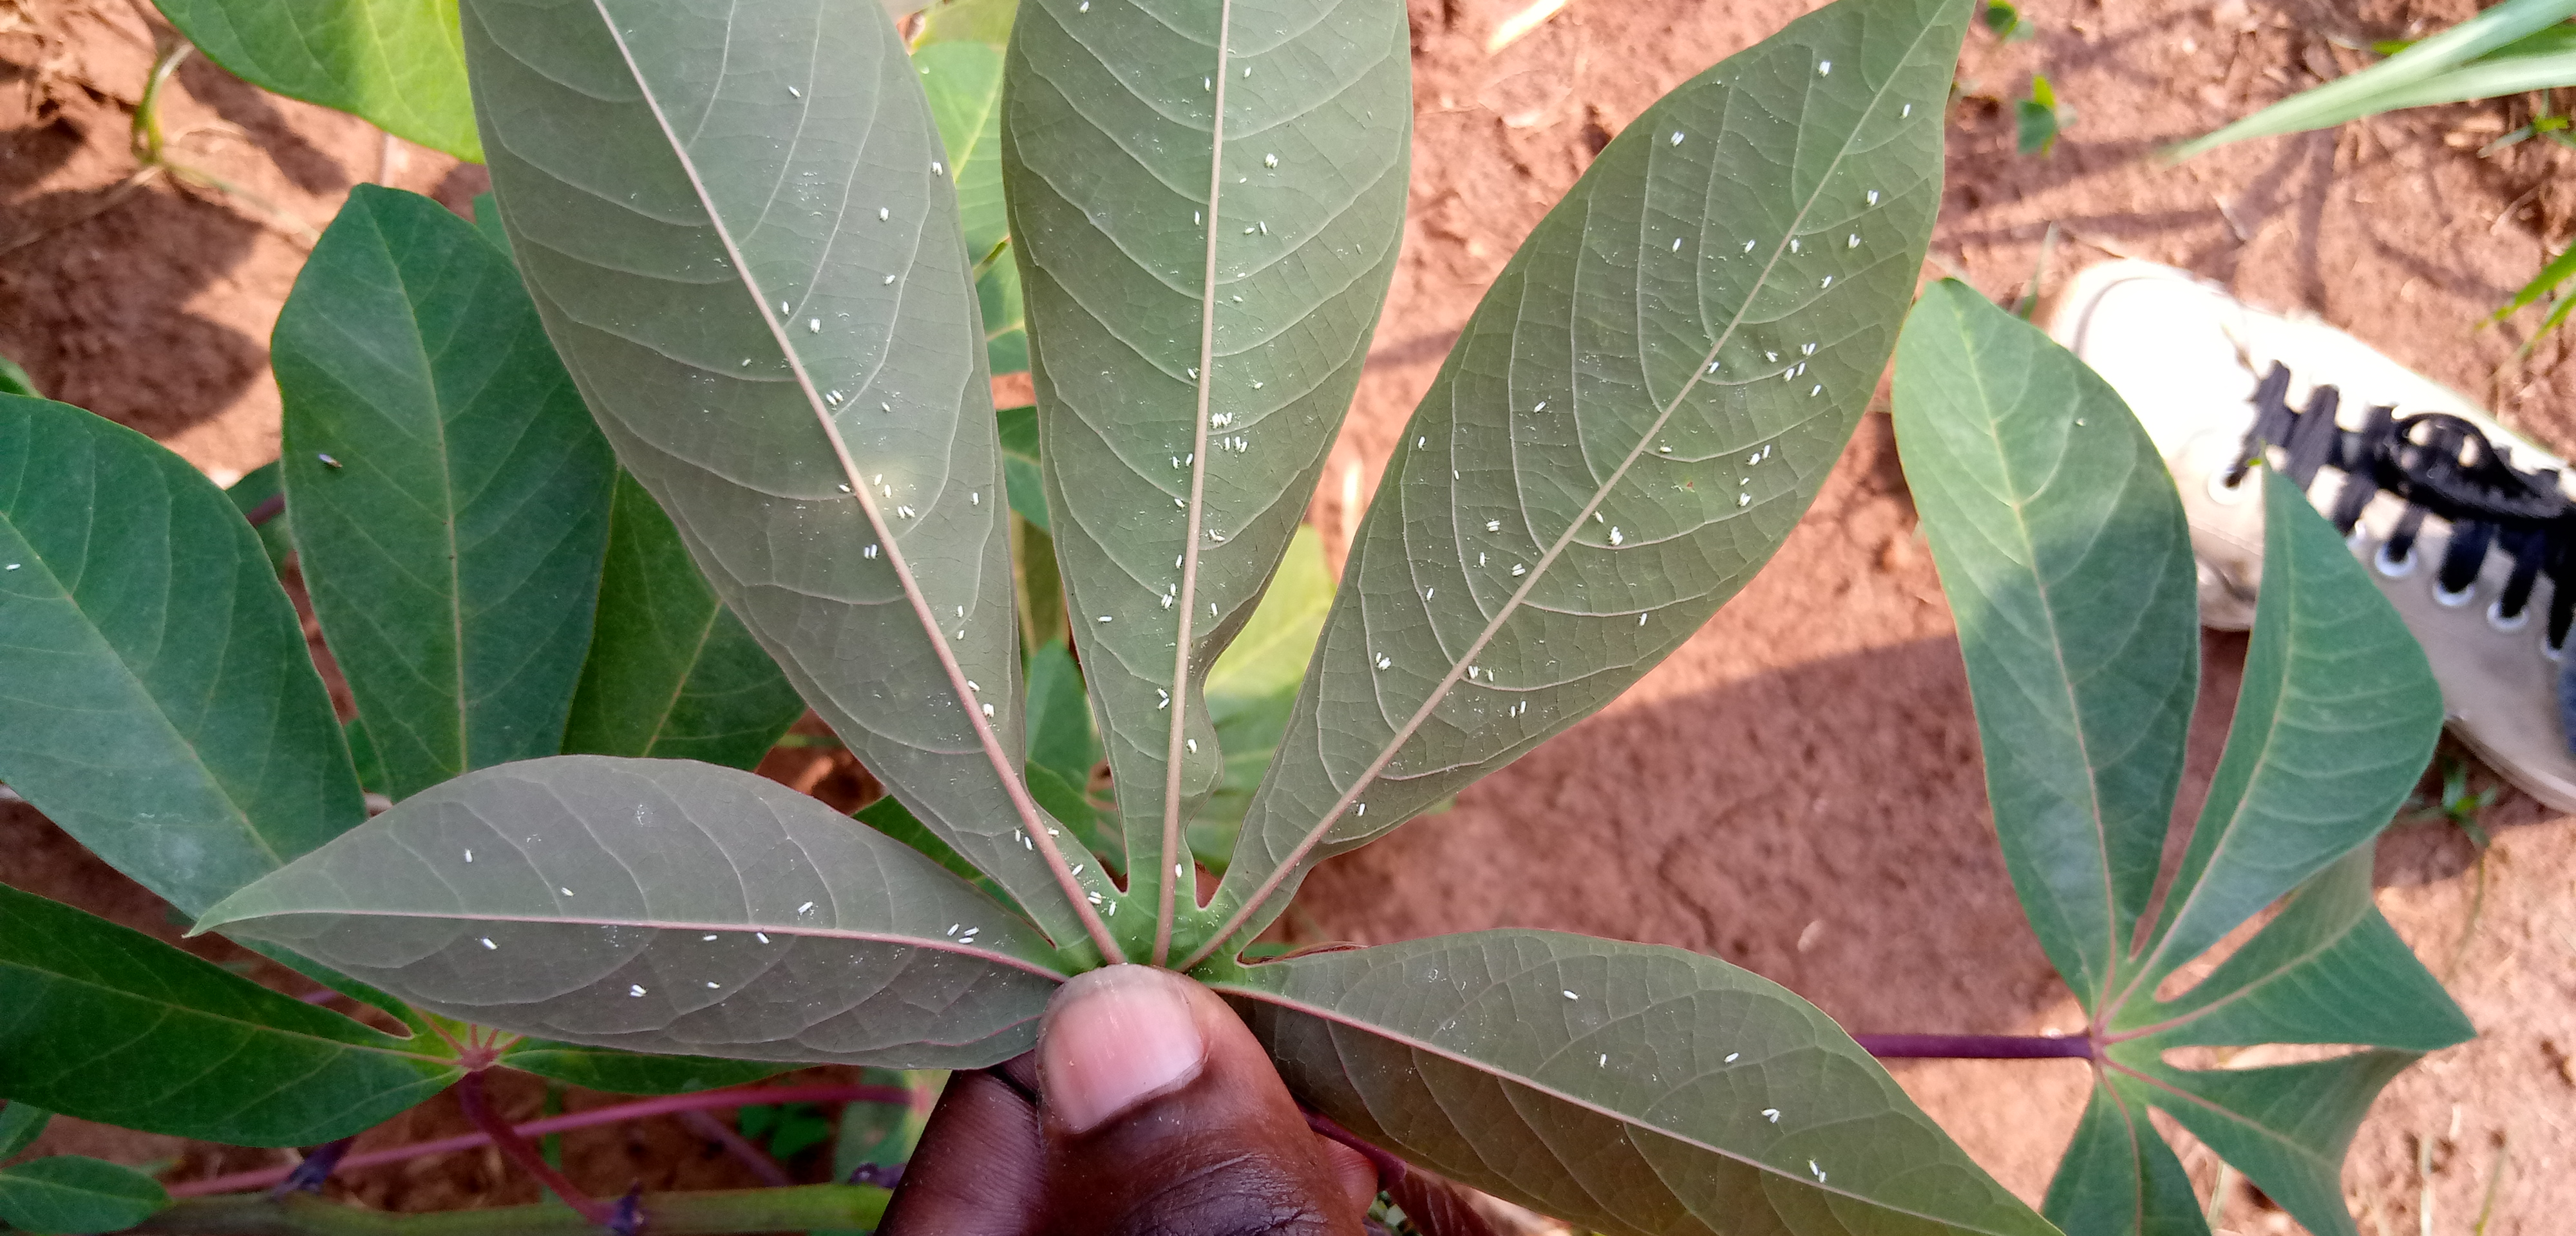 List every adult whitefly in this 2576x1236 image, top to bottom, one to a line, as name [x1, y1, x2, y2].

whitefly [1079, 1, 1090, 15]
whitefly [1817, 59, 1831, 79]
whitefly [1243, 66, 1252, 79]
whitefly [1204, 77, 1212, 92]
whitefly [787, 84, 802, 99]
whitefly [1900, 102, 1911, 120]
whitefly [1669, 129, 1687, 149]
whitefly [1264, 151, 1279, 169]
whitefly [932, 160, 936, 174]
whitefly [935, 161, 943, 178]
whitefly [1237, 176, 1247, 184]
whitefly [1866, 187, 1877, 207]
whitefly [878, 205, 891, 222]
whitefly [1193, 209, 1200, 227]
whitefly [1258, 220, 1270, 236]
whitefly [1244, 226, 1256, 235]
whitefly [1847, 232, 1861, 250]
whitefly [1672, 237, 1681, 252]
whitefly [1743, 238, 1754, 254]
whitefly [1789, 238, 1799, 256]
whitefly [1354, 242, 1363, 256]
whitefly [1236, 271, 1247, 279]
whitefly [884, 274, 896, 288]
whitefly [1821, 274, 1834, 290]
whitefly [1232, 294, 1245, 304]
whitefly [781, 298, 791, 315]
whitefly [809, 317, 821, 335]
whitefly [1799, 341, 1808, 357]
whitefly [1807, 342, 1817, 357]
whitefly [1764, 350, 1777, 363]
whitefly [741, 357, 753, 370]
whitefly [1707, 360, 1720, 375]
whitefly [1797, 362, 1806, 377]
whitefly [1186, 367, 1198, 379]
whitefly [1783, 367, 1794, 383]
whitefly [1252, 380, 1265, 391]
whitefly [1810, 384, 1822, 398]
whitefly [831, 388, 847, 401]
whitefly [824, 391, 837, 406]
whitefly [880, 400, 894, 413]
whitefly [1533, 400, 1548, 413]
whitefly [1219, 411, 1226, 426]
whitefly [1226, 411, 1234, 425]
whitefly [1211, 411, 1219, 430]
whitefly [1234, 435, 1241, 452]
whitefly [1416, 435, 1427, 449]
whitefly [1224, 436, 1231, 453]
whitefly [1240, 440, 1249, 455]
whitefly [1761, 443, 1771, 459]
whitefly [1658, 444, 1674, 454]
whitefly [1746, 451, 1759, 466]
whitefly [1184, 452, 1193, 467]
whitefly [1171, 454, 1179, 469]
whitefly [1453, 469, 1463, 480]
whitefly [873, 472, 884, 486]
whitefly [1738, 475, 1750, 487]
whitefly [837, 483, 853, 494]
whitefly [883, 483, 893, 499]
whitefly [1737, 490, 1752, 508]
whitefly [971, 491, 980, 507]
whitefly [1173, 497, 1186, 508]
whitefly [903, 504, 917, 519]
whitefly [896, 505, 905, 520]
whitefly [1595, 509, 1604, 523]
whitefly [1484, 519, 1501, 526]
whitefly [1609, 525, 1623, 548]
whitefly [1487, 526, 1500, 533]
whitefly [1209, 528, 1216, 538]
whitefly [1215, 535, 1226, 543]
whitefly [869, 542, 880, 561]
whitefly [863, 543, 869, 561]
whitefly [1478, 551, 1486, 567]
whitefly [1174, 553, 1183, 569]
whitefly [1511, 561, 1526, 576]
whitefly [1170, 582, 1177, 595]
whitefly [1425, 585, 1434, 602]
whitefly [1160, 593, 1173, 610]
whitefly [1210, 601, 1219, 617]
whitefly [956, 603, 966, 619]
whitefly [1640, 610, 1647, 627]
whitefly [1097, 613, 1112, 624]
whitefly [956, 629, 969, 641]
whitefly [1374, 650, 1381, 662]
whitefly [1379, 656, 1392, 672]
whitefly [1467, 662, 1480, 680]
whitefly [1485, 667, 1496, 683]
whitefly [967, 679, 981, 691]
whitefly [1155, 687, 1169, 698]
whitefly [1157, 697, 1172, 709]
whitefly [1519, 700, 1528, 715]
whitefly [982, 702, 996, 718]
whitefly [1510, 704, 1517, 719]
whitefly [1186, 737, 1200, 755]
whitefly [1356, 801, 1366, 818]
whitefly [1046, 827, 1060, 836]
whitefly [1014, 827, 1021, 843]
whitefly [1023, 835, 1034, 852]
whitefly [463, 847, 475, 864]
whitefly [1070, 863, 1084, 876]
whitefly [1173, 863, 1184, 879]
whitefly [560, 886, 574, 898]
whitefly [1089, 890, 1103, 897]
whitefly [1088, 897, 1103, 904]
whitefly [1108, 899, 1116, 918]
whitefly [797, 900, 817, 915]
whitefly [947, 921, 960, 936]
whitefly [963, 924, 981, 937]
whitefly [755, 931, 769, 945]
whitefly [701, 933, 719, 944]
whitefly [957, 935, 975, 944]
whitefly [480, 937, 499, 951]
whitefly [705, 979, 720, 991]
whitefly [629, 981, 651, 1000]
whitefly [1561, 988, 1582, 1000]
whitefly [1597, 1050, 1607, 1069]
whitefly [1724, 1050, 1739, 1064]
whitefly [1759, 1103, 1781, 1125]
whitefly [1807, 1157, 1819, 1175]
whitefly [1818, 1168, 1828, 1185]